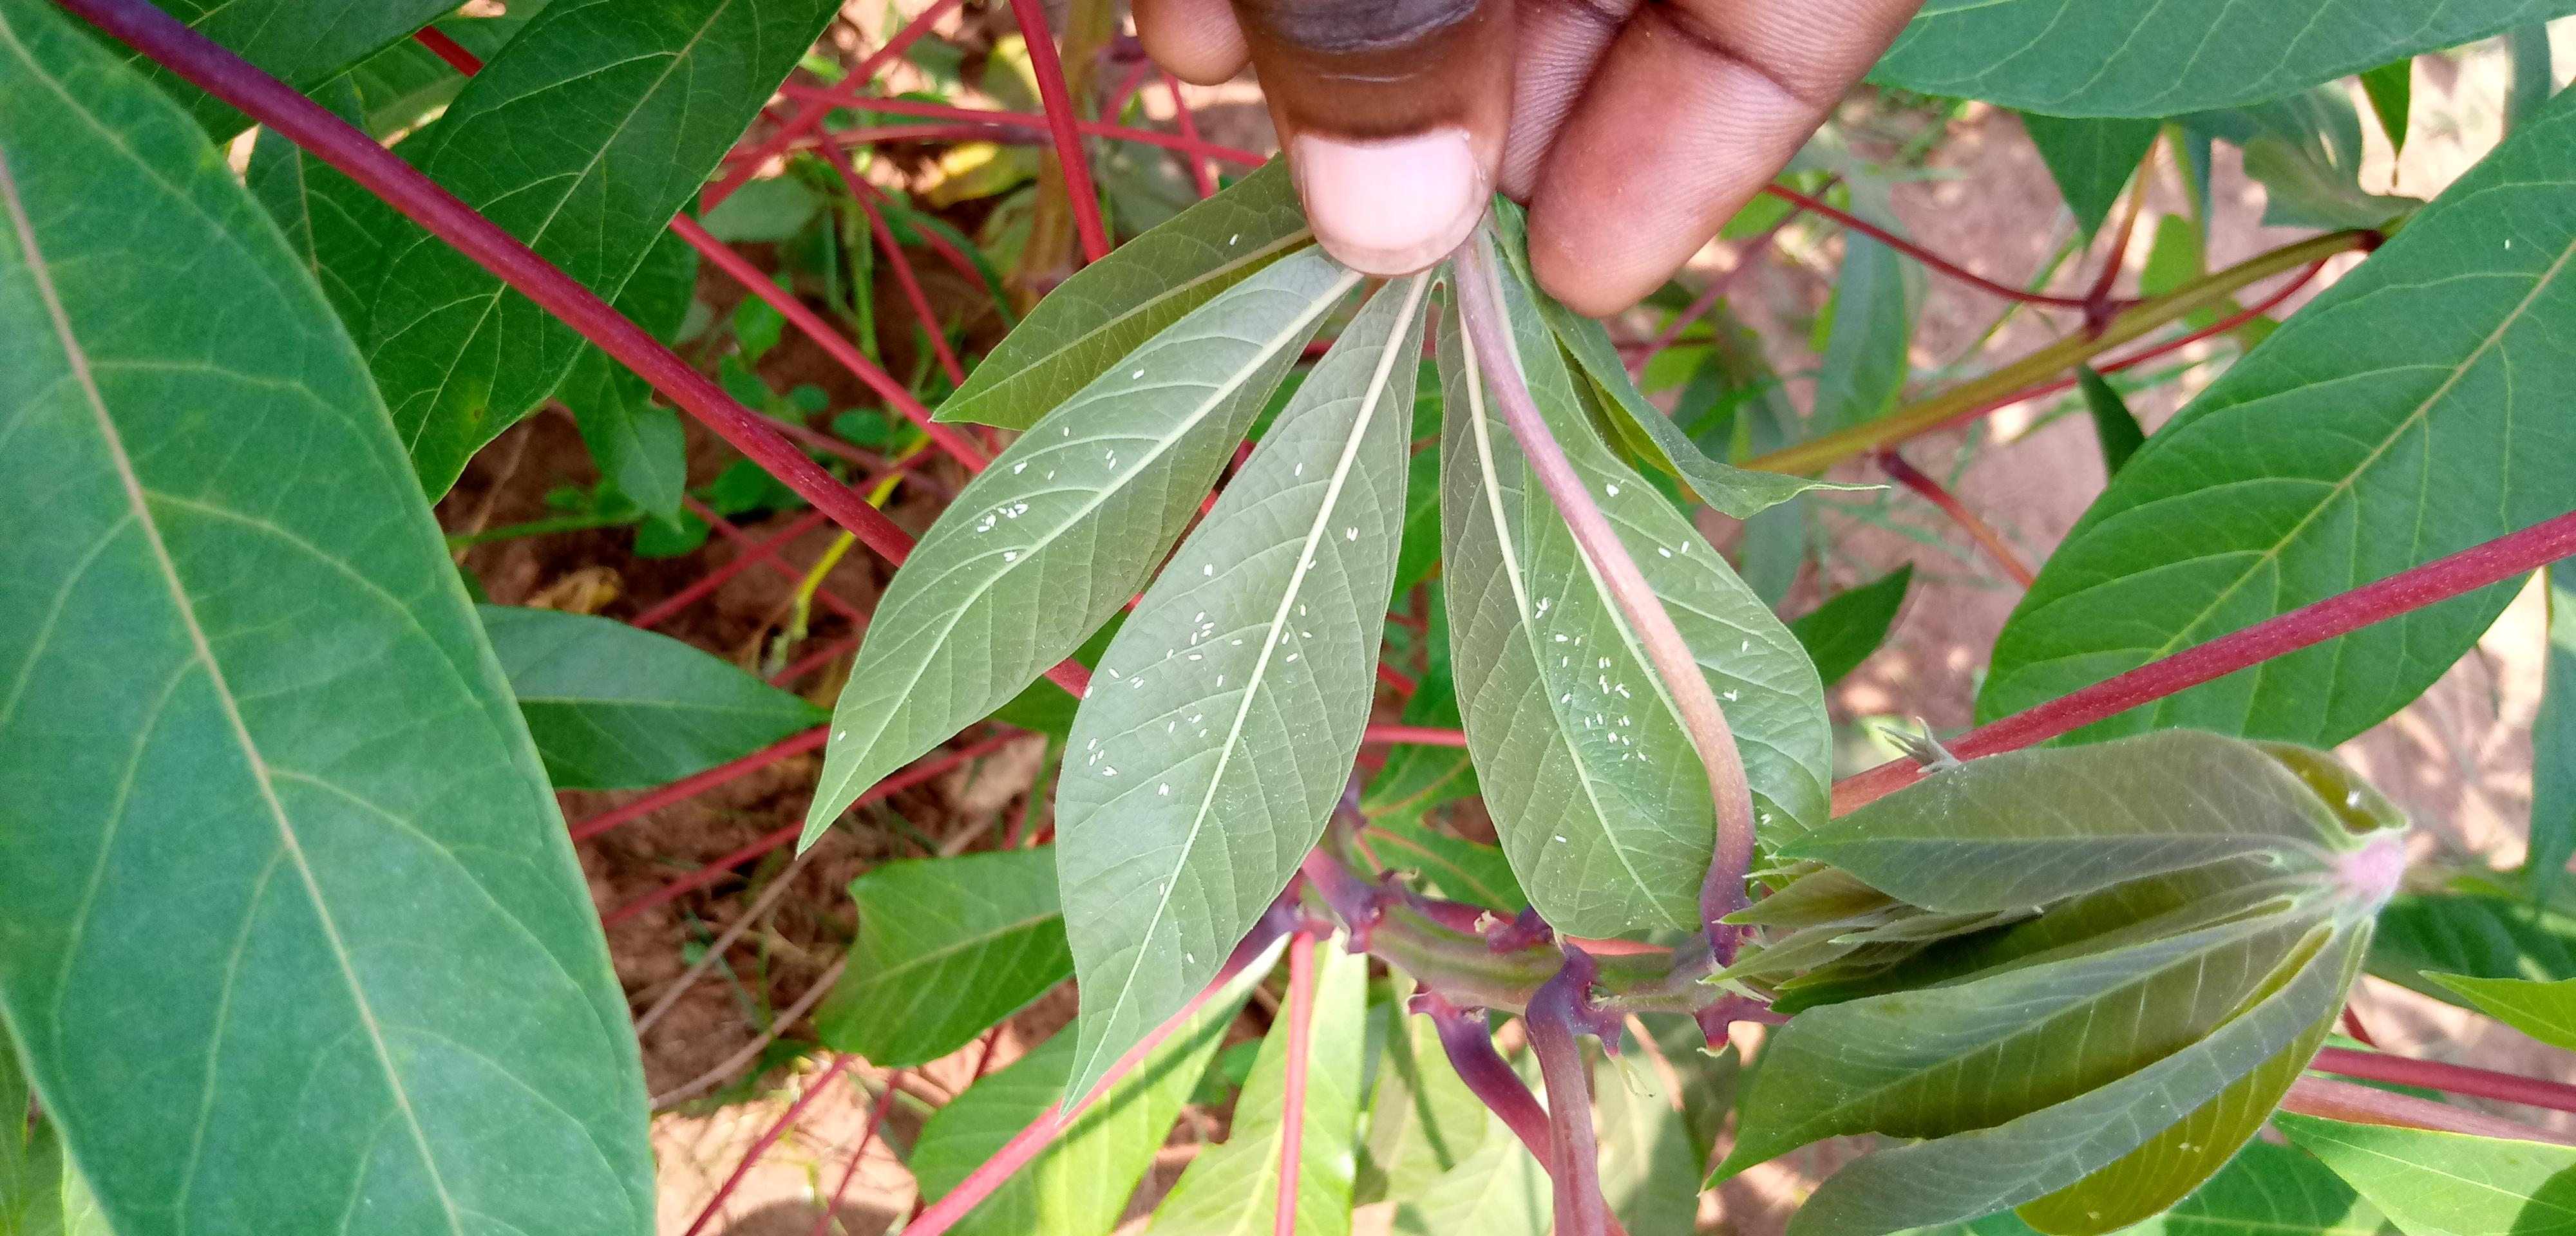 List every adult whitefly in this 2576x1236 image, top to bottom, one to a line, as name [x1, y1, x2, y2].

whitefly [1228, 231, 1239, 247]
whitefly [2503, 236, 2511, 252]
whitefly [1132, 365, 1144, 381]
whitefly [1062, 426, 1070, 438]
whitefly [1105, 449, 1115, 461]
whitefly [1108, 457, 1118, 472]
whitefly [1293, 460, 1303, 478]
whitefly [1013, 462, 1028, 475]
whitefly [1045, 469, 1059, 482]
whitefly [1605, 482, 1621, 499]
whitefly [1014, 502, 1028, 509]
whitefly [996, 506, 1007, 515]
whitefly [1007, 506, 1018, 519]
whitefly [1017, 509, 1030, 515]
whitefly [984, 512, 996, 527]
whitefly [976, 524, 991, 533]
whitefly [1350, 526, 1359, 542]
whitefly [1346, 527, 1352, 539]
whitefly [1678, 538, 1691, 555]
whitefly [1656, 546, 1672, 559]
whitefly [1003, 550, 1018, 557]
whitefly [1005, 556, 1018, 563]
whitefly [1307, 558, 1316, 571]
whitefly [1202, 560, 1213, 578]
whitefly [1542, 596, 1549, 611]
whitefly [1535, 601, 1543, 610]
whitefly [1297, 603, 1309, 617]
whitefly [1534, 610, 1544, 620]
whitefly [1194, 610, 1206, 624]
whitefly [1202, 621, 1216, 630]
whitefly [1200, 628, 1212, 639]
whitefly [1300, 629, 1314, 639]
whitefly [1189, 630, 1198, 646]
whitefly [1280, 630, 1291, 646]
whitefly [1553, 632, 1569, 644]
whitefly [1573, 635, 1582, 648]
whitefly [1229, 637, 1244, 647]
whitefly [1740, 638, 1751, 655]
whitefly [1166, 648, 1174, 660]
whitefly [1285, 651, 1300, 664]
whitefly [1188, 653, 1204, 662]
whitefly [1560, 654, 1569, 669]
whitefly [1598, 655, 1605, 670]
whitefly [1605, 656, 1612, 668]
whitefly [1107, 666, 1121, 680]
whitefly [1215, 673, 1224, 689]
whitefly [1597, 673, 1605, 685]
whitefly [1130, 675, 1141, 684]
whitefly [1133, 678, 1146, 690]
whitefly [1601, 682, 1610, 696]
whitefly [1615, 682, 1625, 691]
whitefly [1084, 684, 1094, 699]
whitefly [1620, 688, 1631, 698]
whitefly [1732, 688, 1738, 703]
whitefly [1722, 690, 1732, 700]
whitefly [1559, 691, 1571, 704]
whitefly [1191, 712, 1205, 726]
whitefly [1596, 712, 1604, 726]
whitefly [1584, 714, 1591, 729]
whitefly [1622, 714, 1631, 727]
whitefly [1617, 717, 1624, 727]
whitefly [1166, 719, 1177, 735]
whitefly [1197, 727, 1209, 740]
whitefly [1606, 731, 1614, 744]
whitefly [1611, 731, 1619, 742]
whitefly [1622, 734, 1630, 747]
whitefly [1087, 736, 1097, 751]
whitefly [1098, 747, 1105, 761]
whitefly [1636, 749, 1650, 764]
whitefly [1088, 752, 1097, 768]
whitefly [1620, 752, 1631, 763]
whitefly [1104, 765, 1118, 775]
whitefly [1101, 770, 1113, 777]
whitefly [1164, 783, 1170, 796]
whitefly [1157, 783, 1166, 796]
whitefly [1759, 813, 1771, 819]
whitefly [1763, 818, 1771, 826]
whitefly [1553, 834, 1568, 844]
whitefly [1158, 881, 1166, 897]
whitefly [1184, 950, 1197, 966]